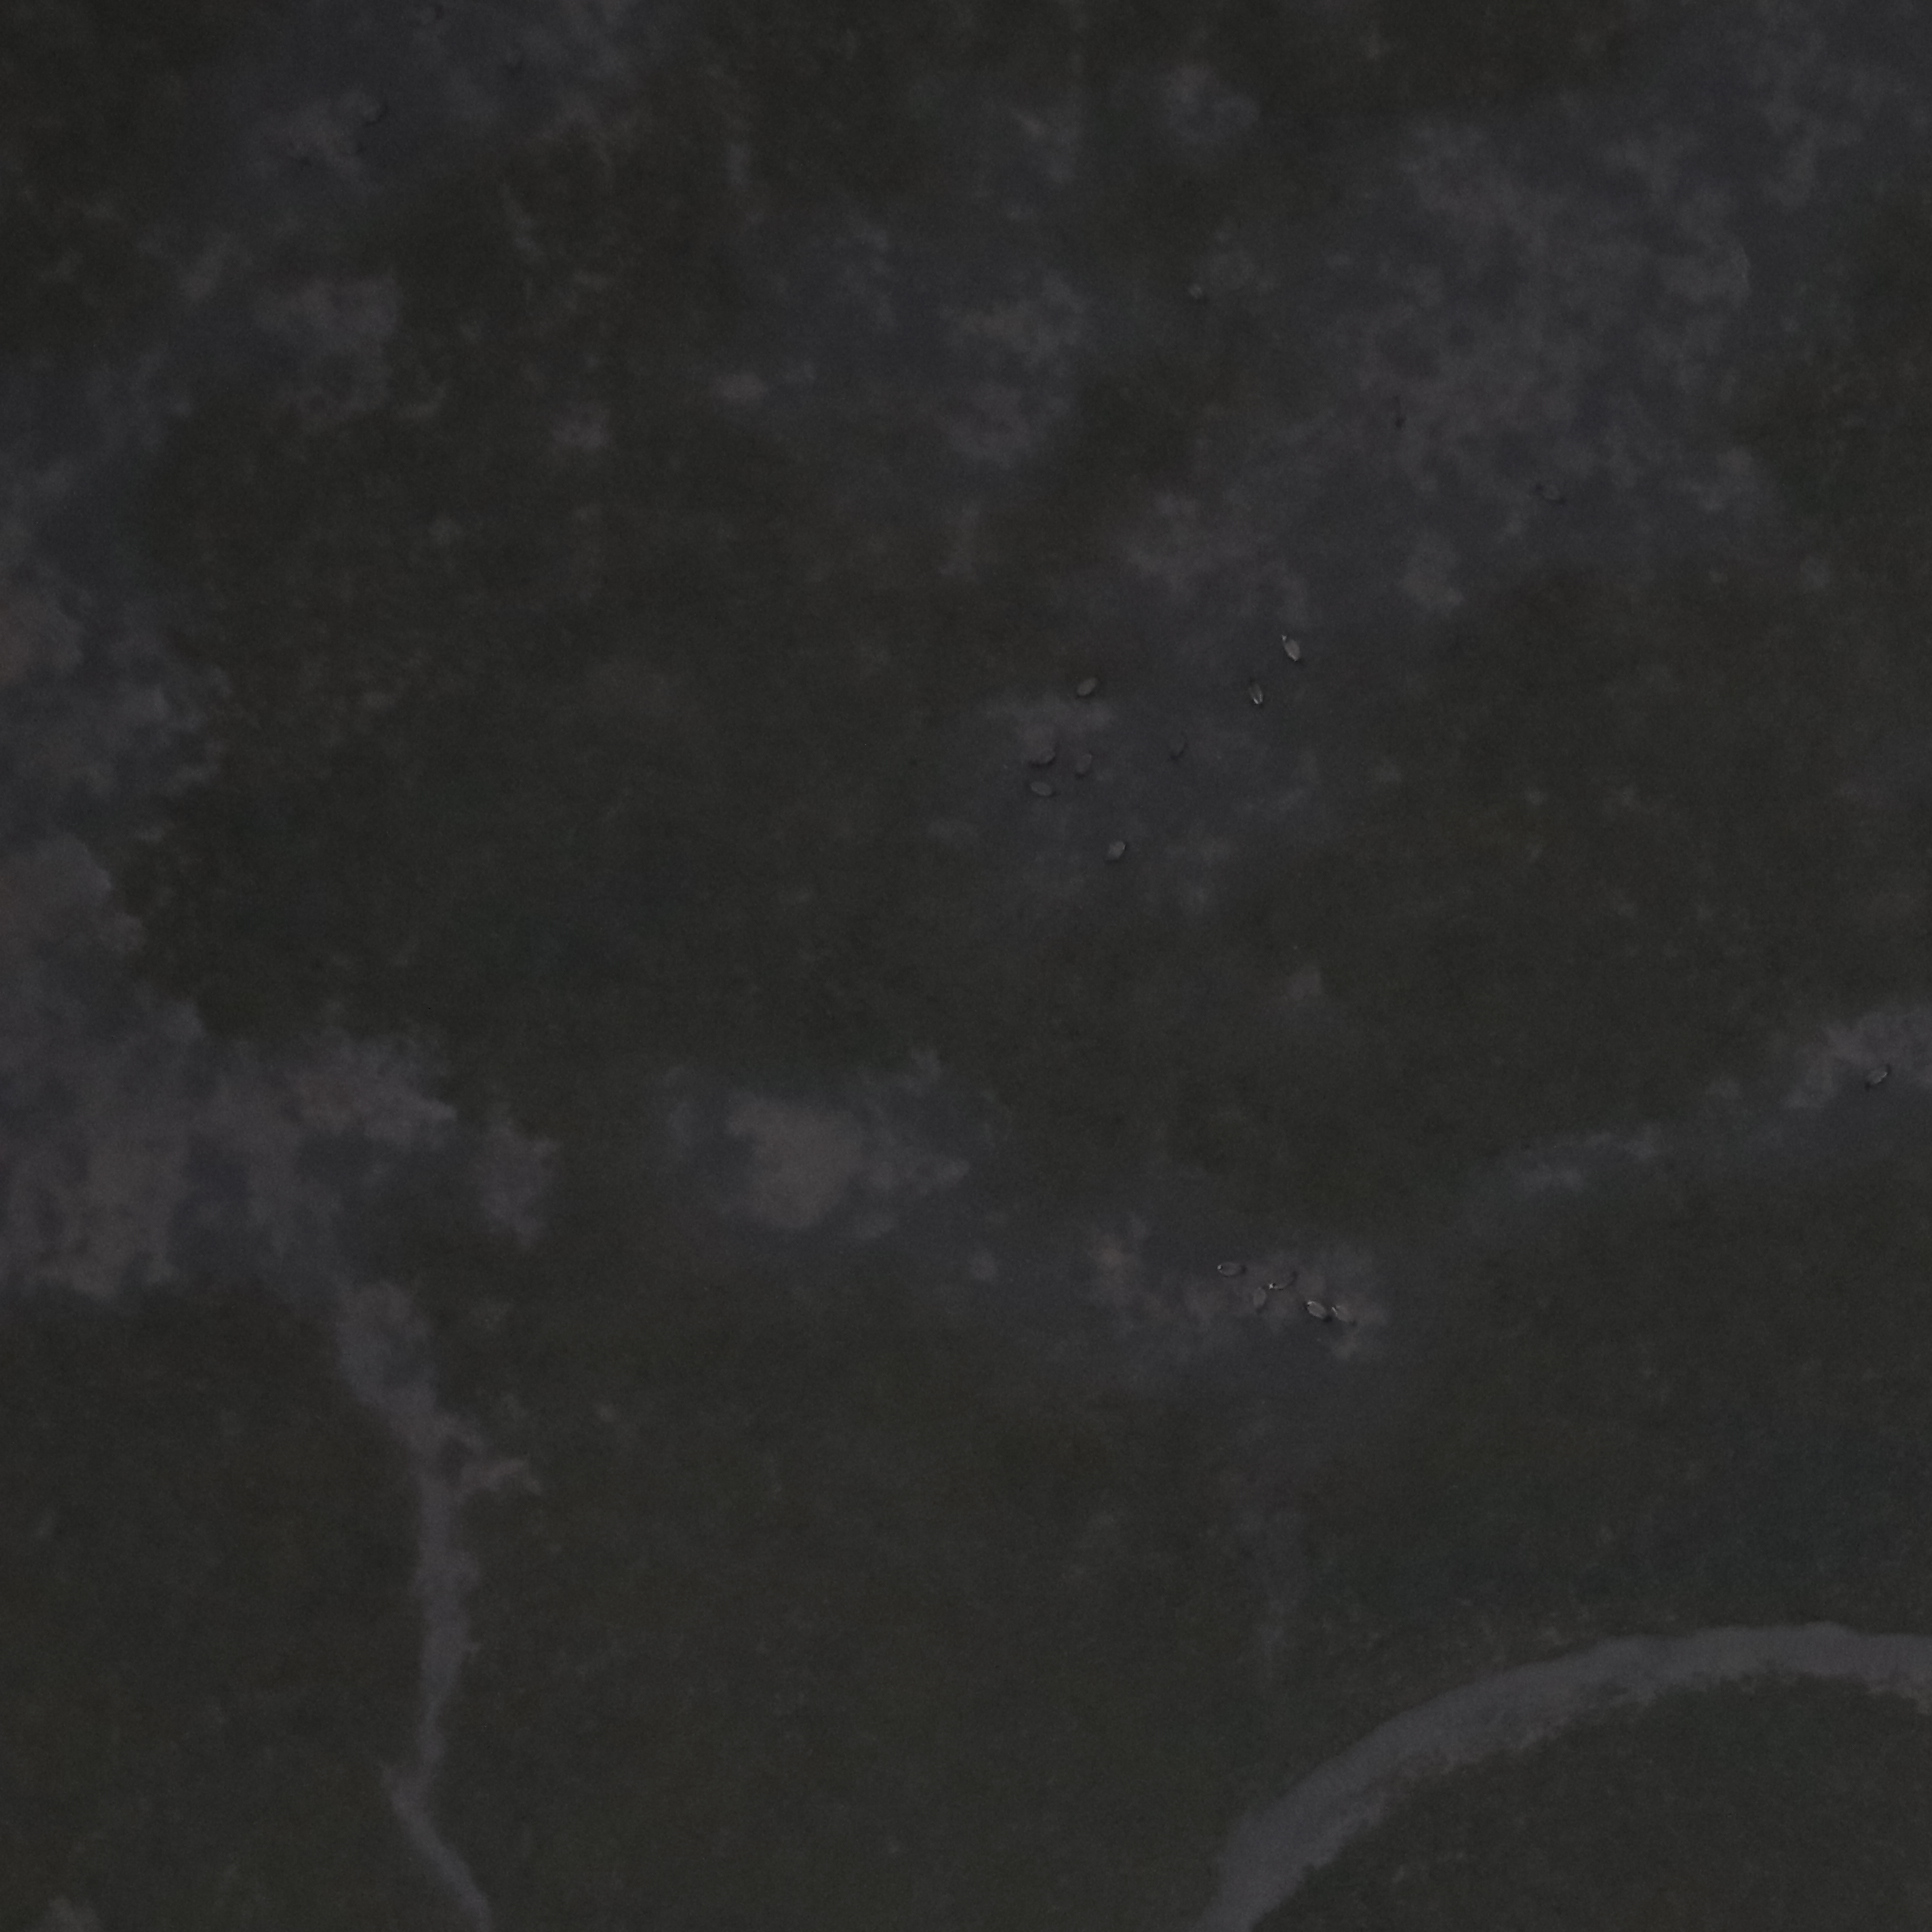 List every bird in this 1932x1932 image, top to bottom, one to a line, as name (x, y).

Canada goose (1196, 288)
Canada goose (1396, 411)
Canada goose (1544, 493)
Canada goose (1293, 639)
Canada goose (1080, 681)
Canada goose (1258, 689)
Canada goose (1169, 753)
Canada goose (1037, 756)
Canada goose (1088, 762)
Canada goose (1047, 791)
Canada goose (1126, 851)
Canada goose (1877, 1068)
Canada goose (1226, 1270)
Canada goose (1284, 1277)
Canada goose (1264, 1301)
Canada goose (1313, 1310)
Canada goose (1351, 1310)